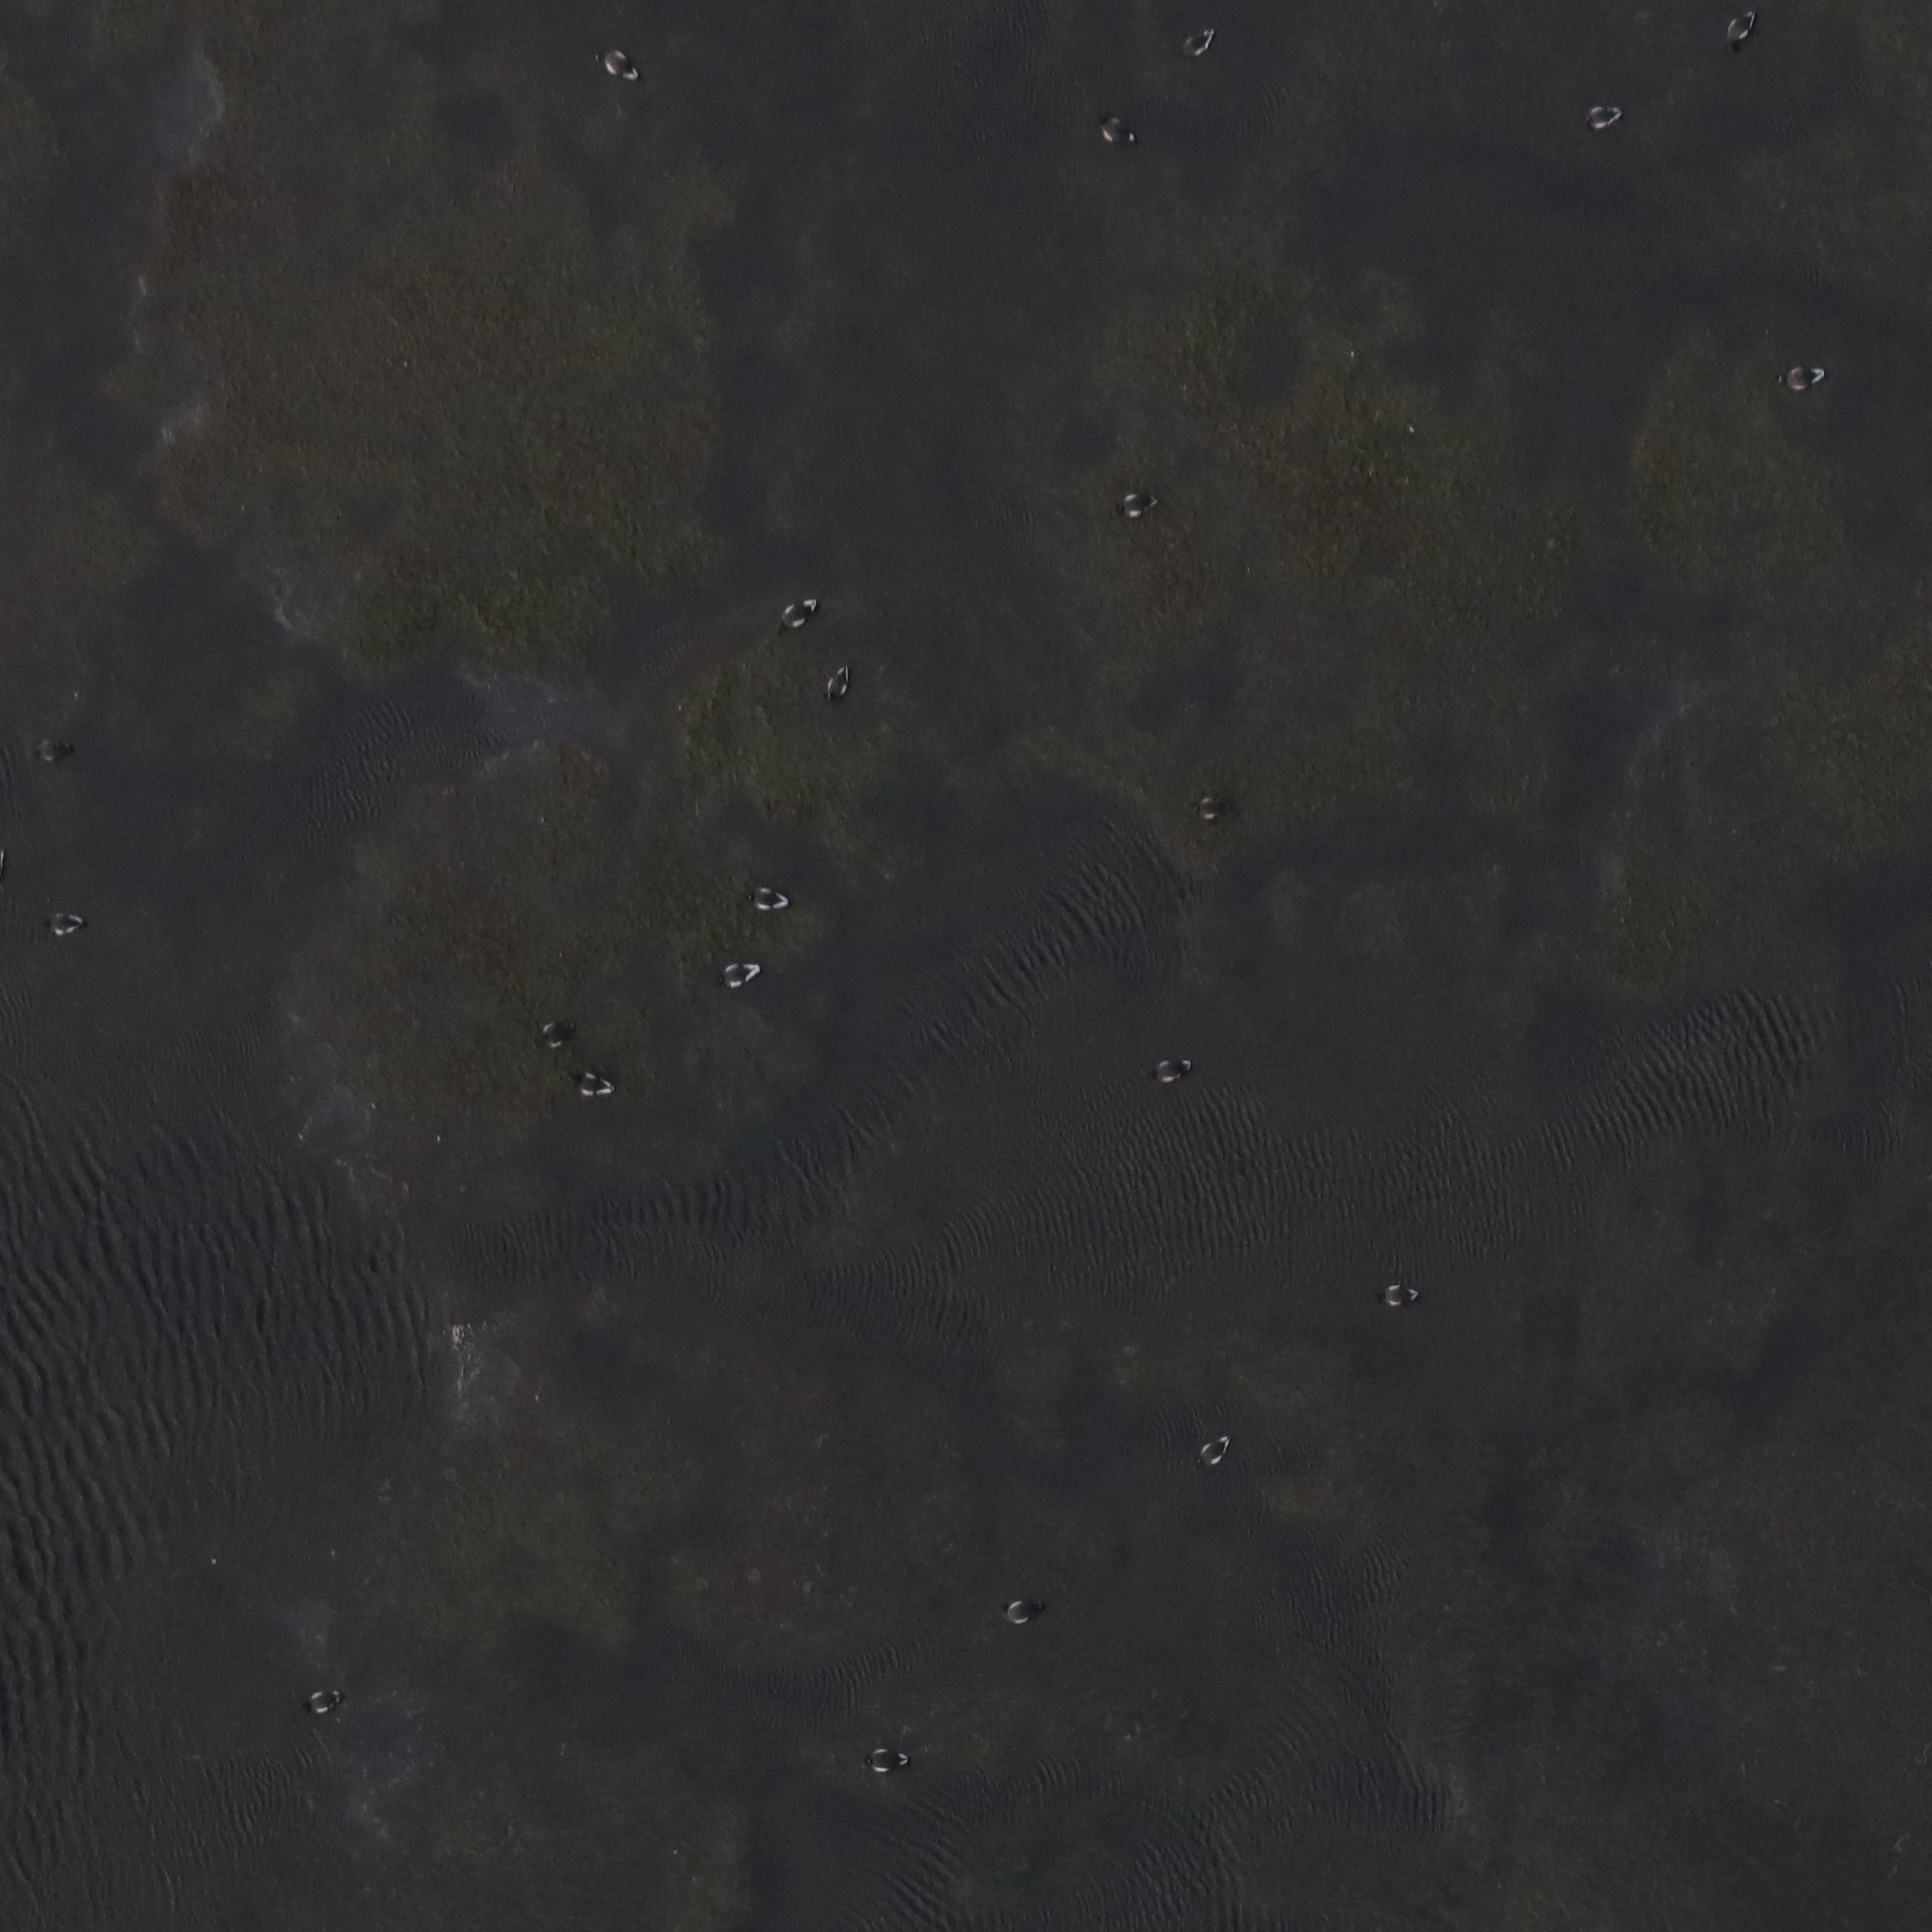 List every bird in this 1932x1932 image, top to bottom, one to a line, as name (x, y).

brant (1740, 28)
brant (1200, 44)
brant (619, 62)
brant (1603, 117)
brant (1114, 130)
brant (1800, 378)
brant (1135, 505)
brant (798, 615)
brant (838, 685)
brant (50, 750)
brant (1207, 807)
brant (767, 899)
brant (62, 924)
brant (738, 975)
brant (554, 1029)
brant (1170, 1071)
brant (591, 1084)
brant (1397, 1293)
brant (1214, 1451)
brant (1021, 1614)
brant (323, 1704)
brant (887, 1761)